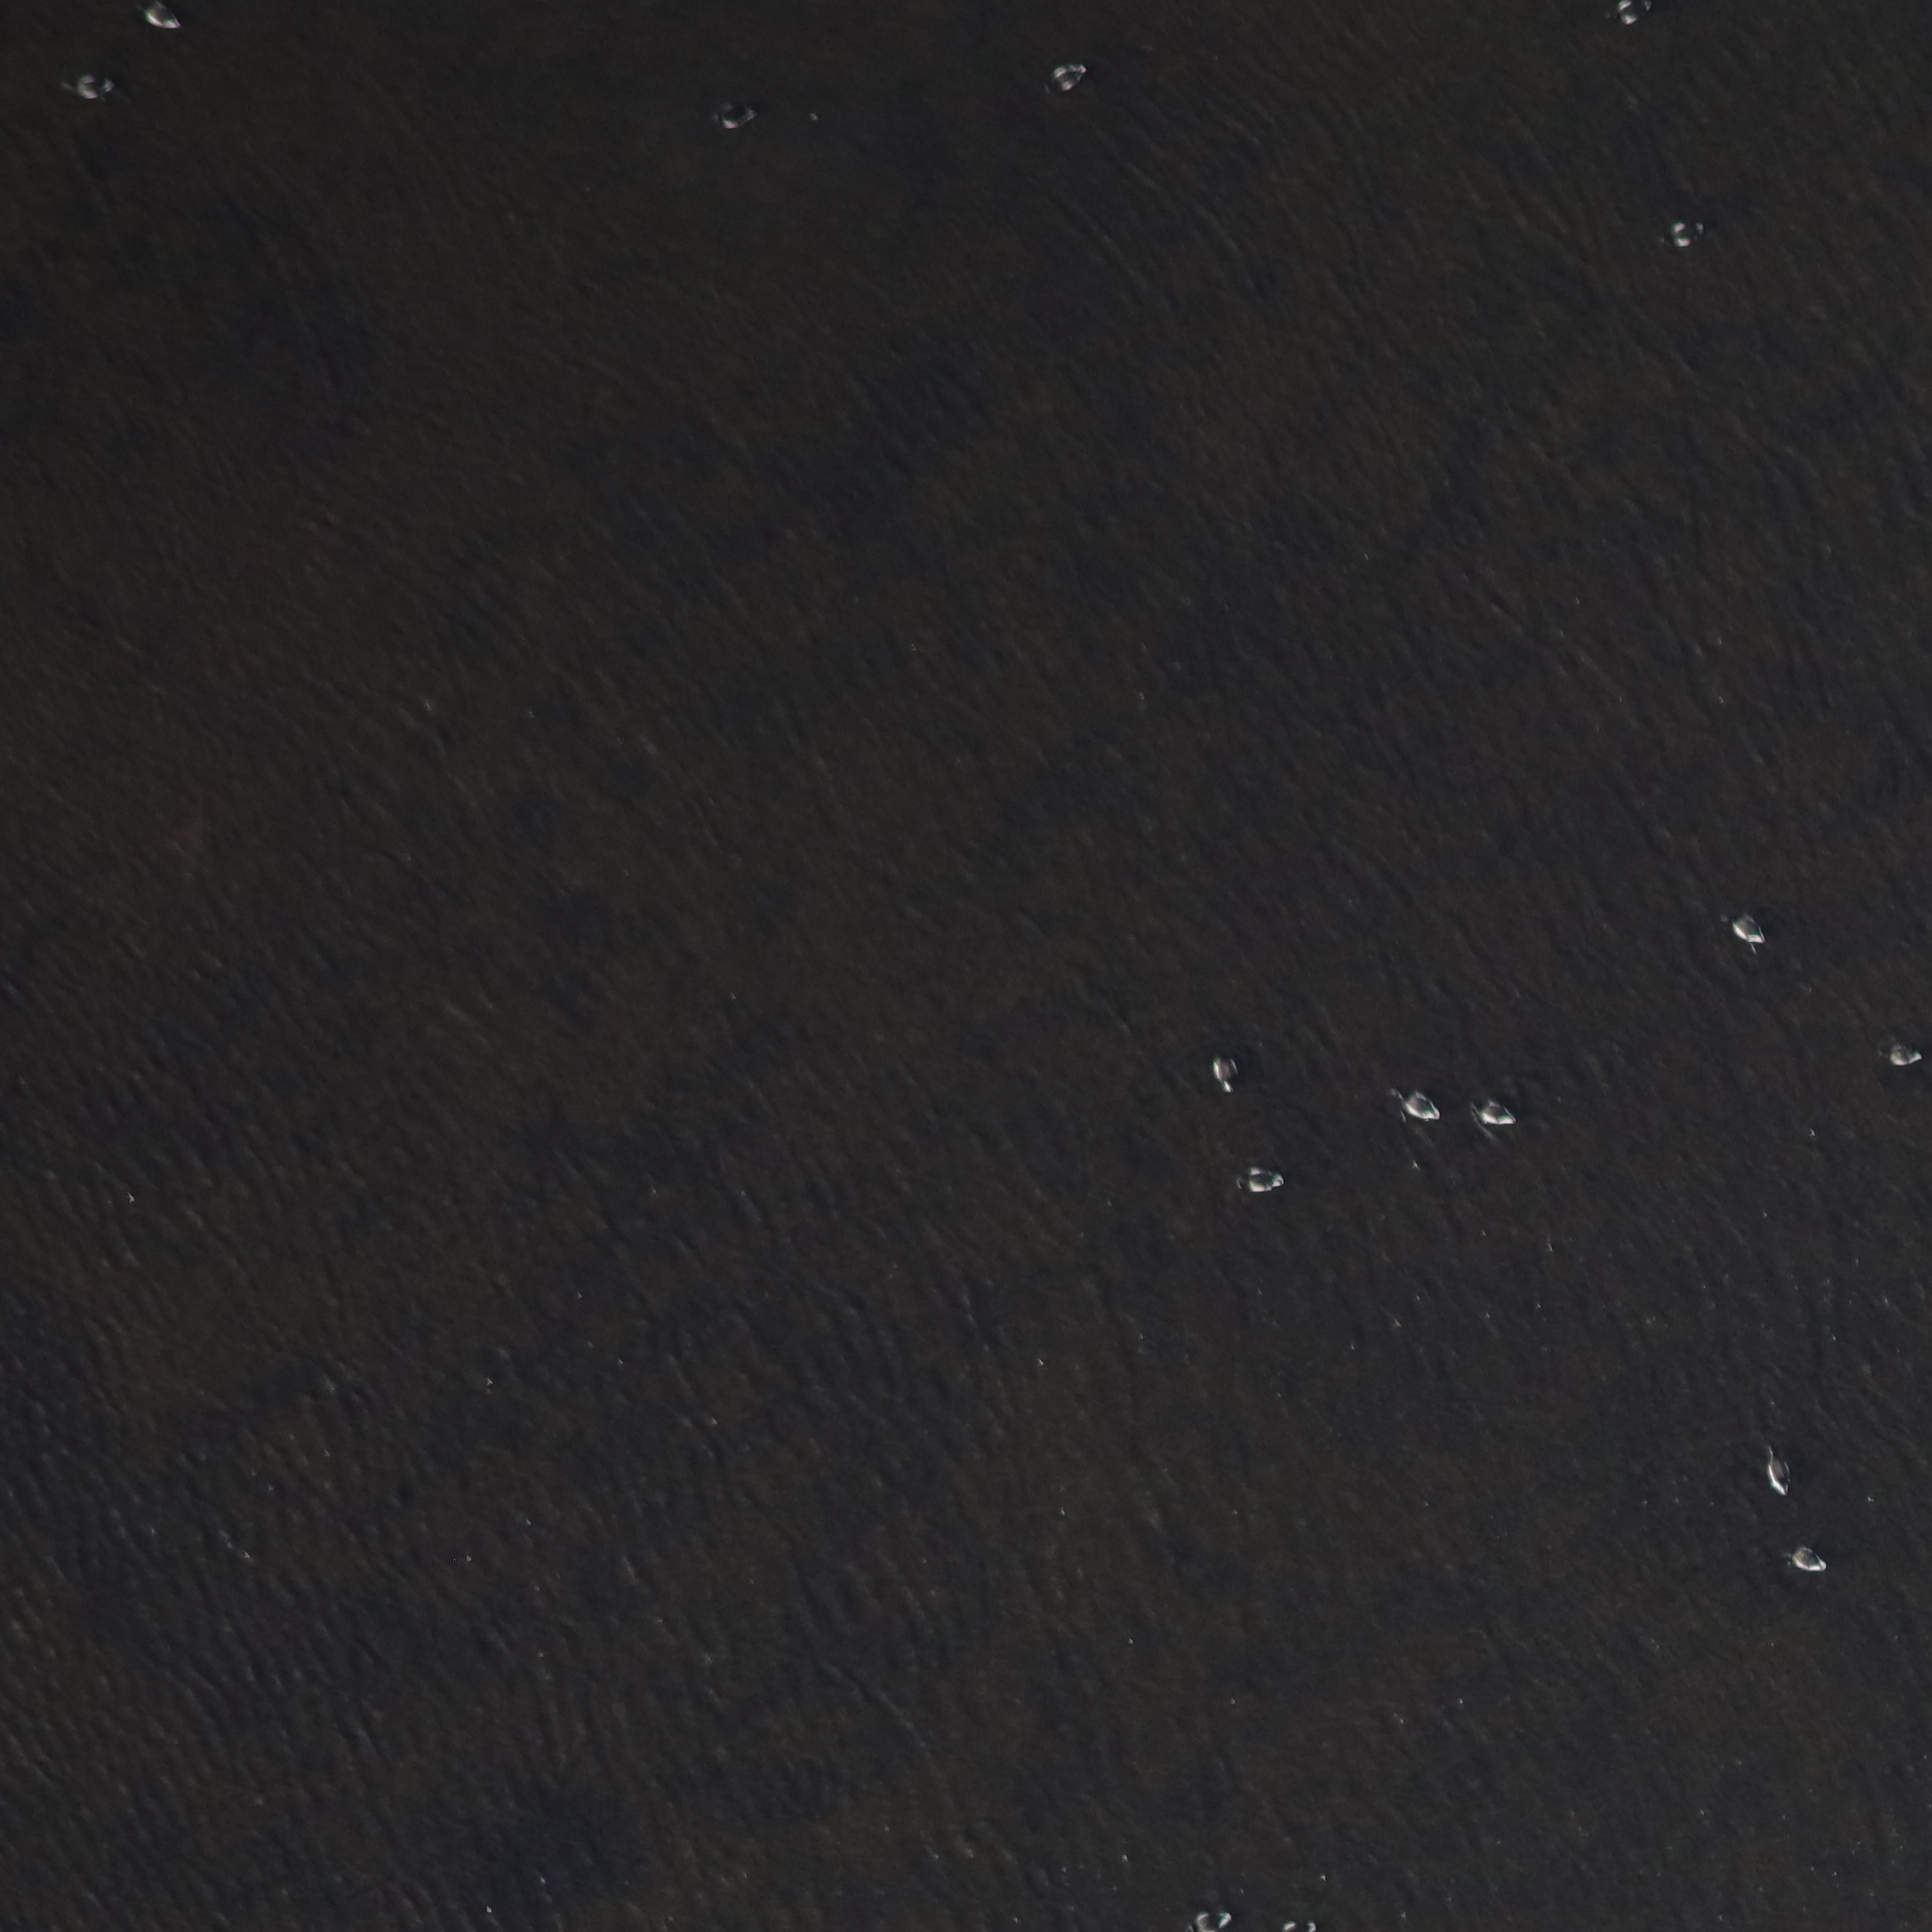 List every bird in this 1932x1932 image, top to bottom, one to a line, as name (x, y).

brant (1629, 10)
brant (165, 14)
brant (1068, 78)
brant (91, 87)
brant (734, 115)
brant (1684, 235)
brant (1746, 928)
brant (1902, 1054)
brant (1224, 1071)
brant (1417, 1104)
brant (1494, 1113)
brant (1261, 1180)
brant (1777, 1470)
brant (1804, 1557)
brant (1208, 1923)
brant (1295, 1931)